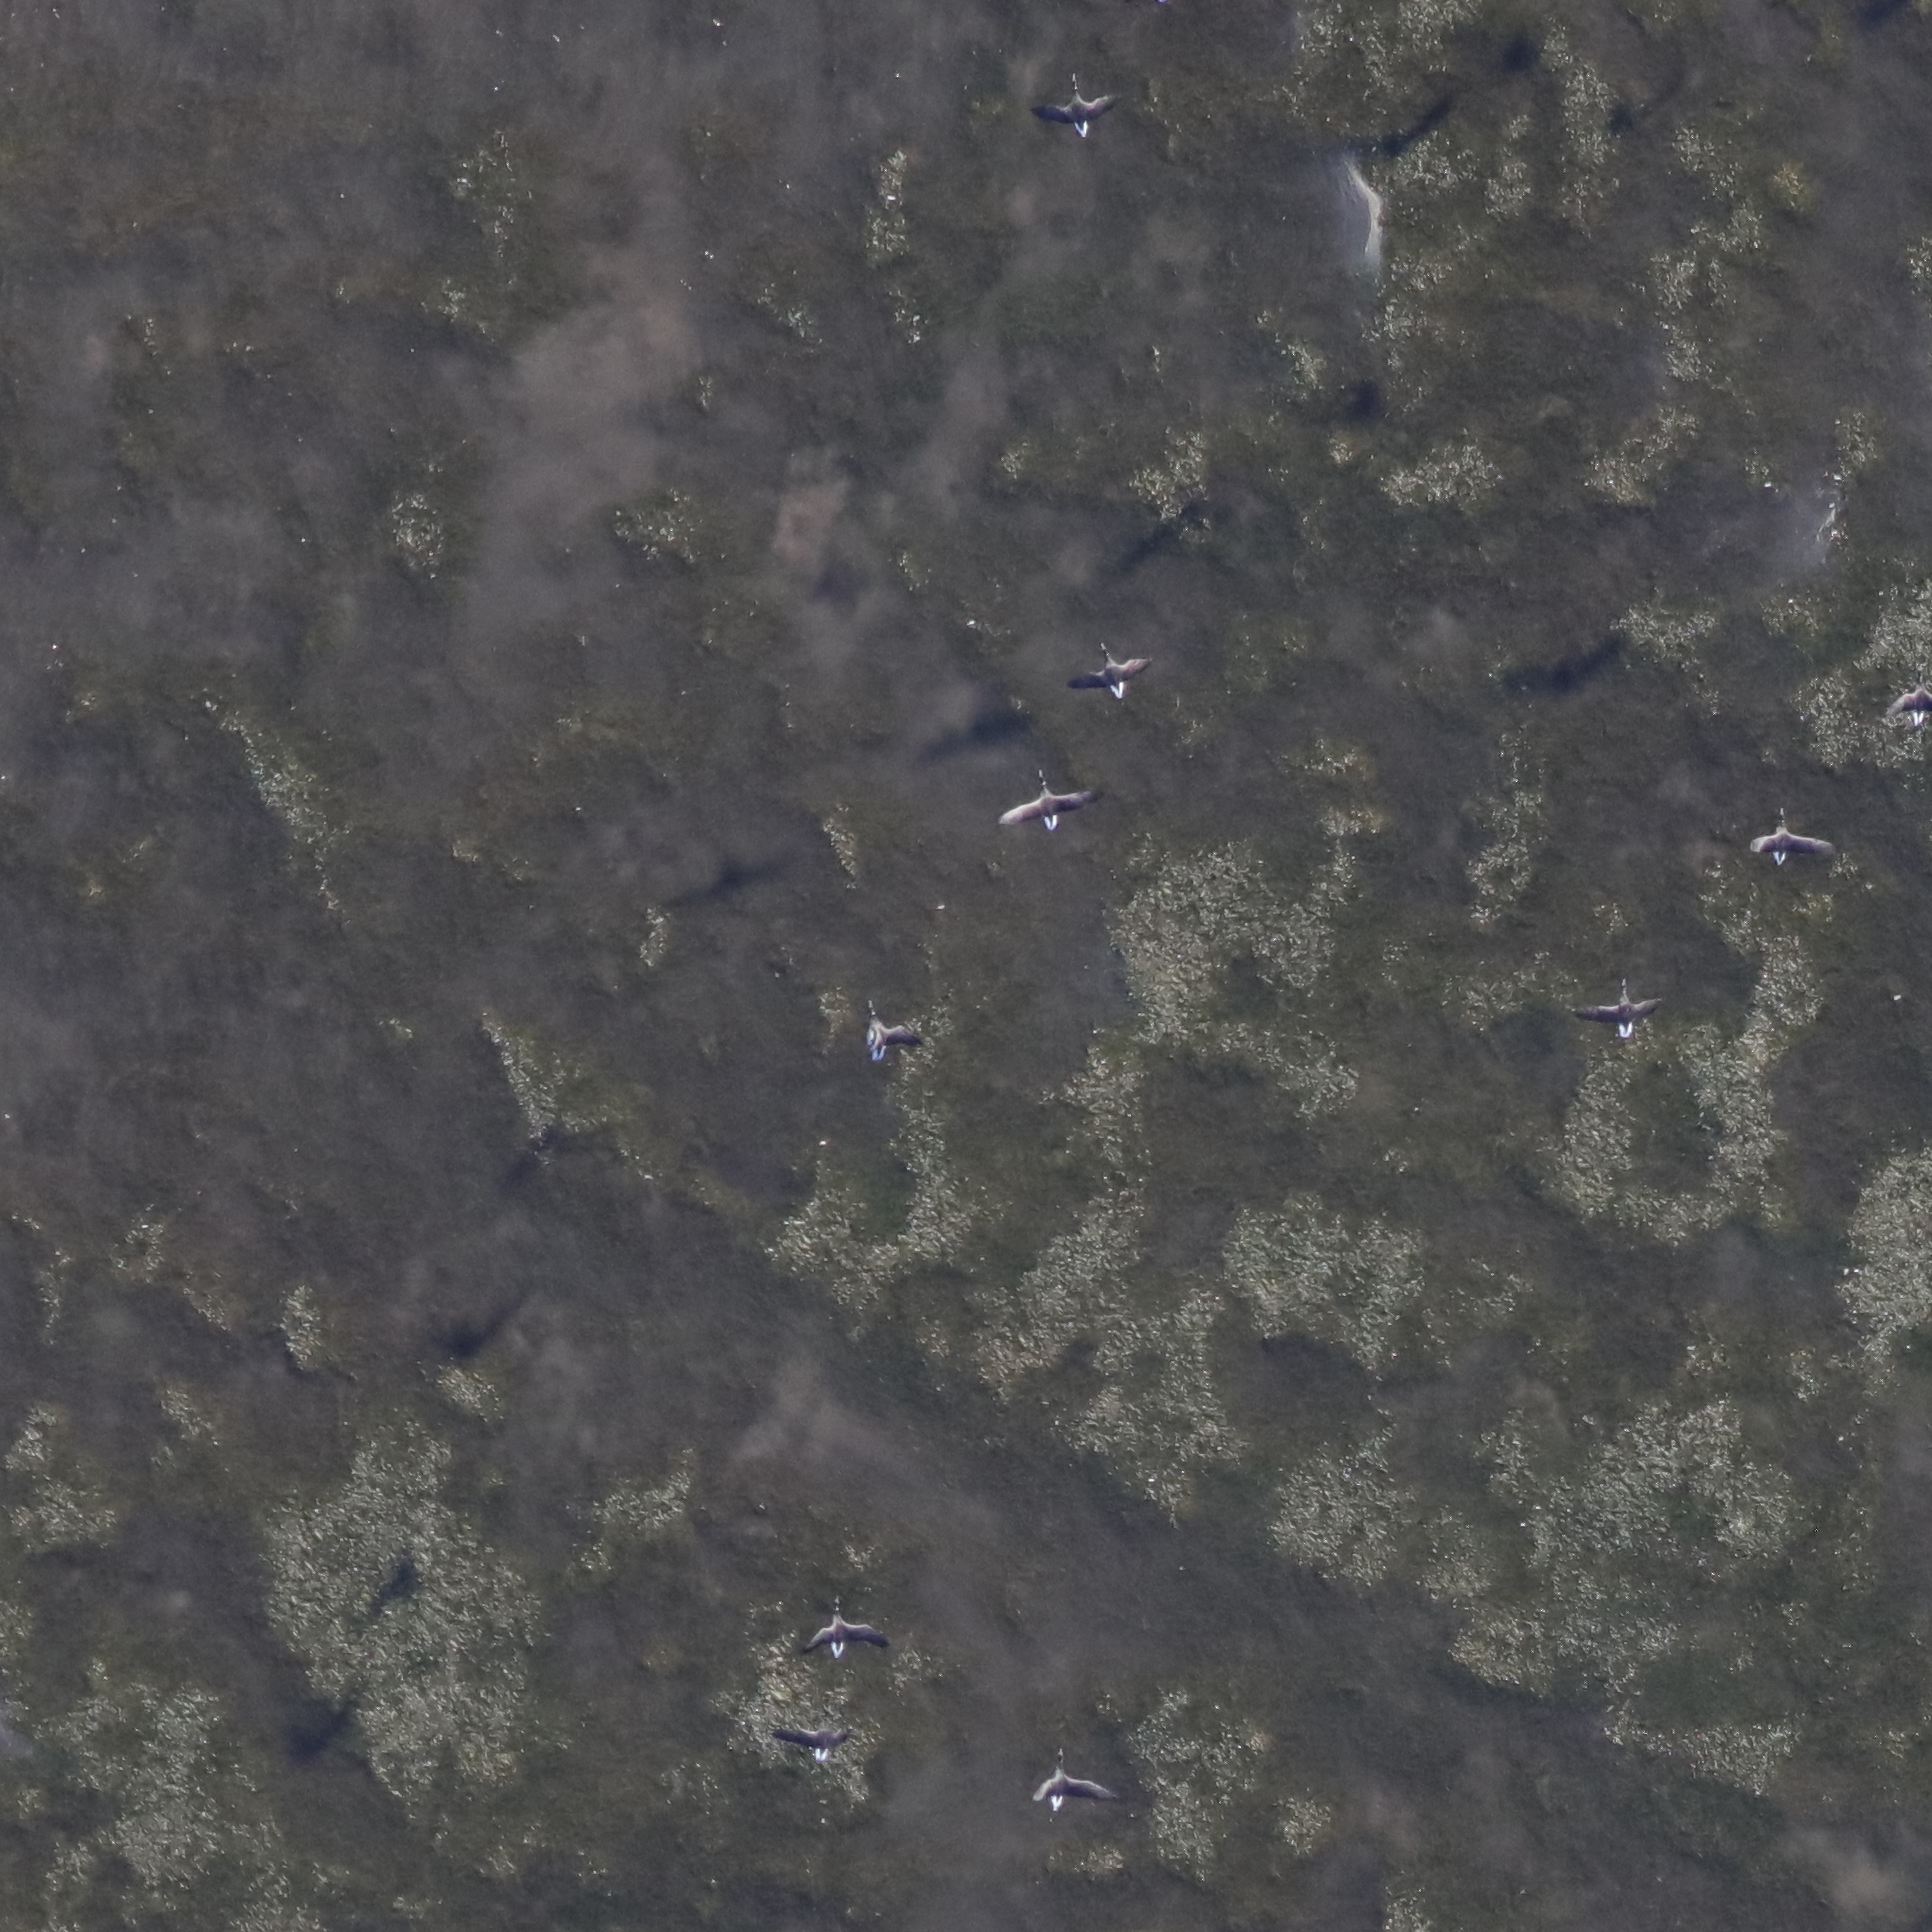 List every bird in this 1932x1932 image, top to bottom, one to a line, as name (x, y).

brant (1076, 107)
brant (1112, 670)
brant (1923, 699)
brant (1046, 810)
brant (1770, 840)
brant (1621, 1011)
brant (870, 1030)
brant (843, 1632)
brant (822, 1743)
brant (1057, 1788)